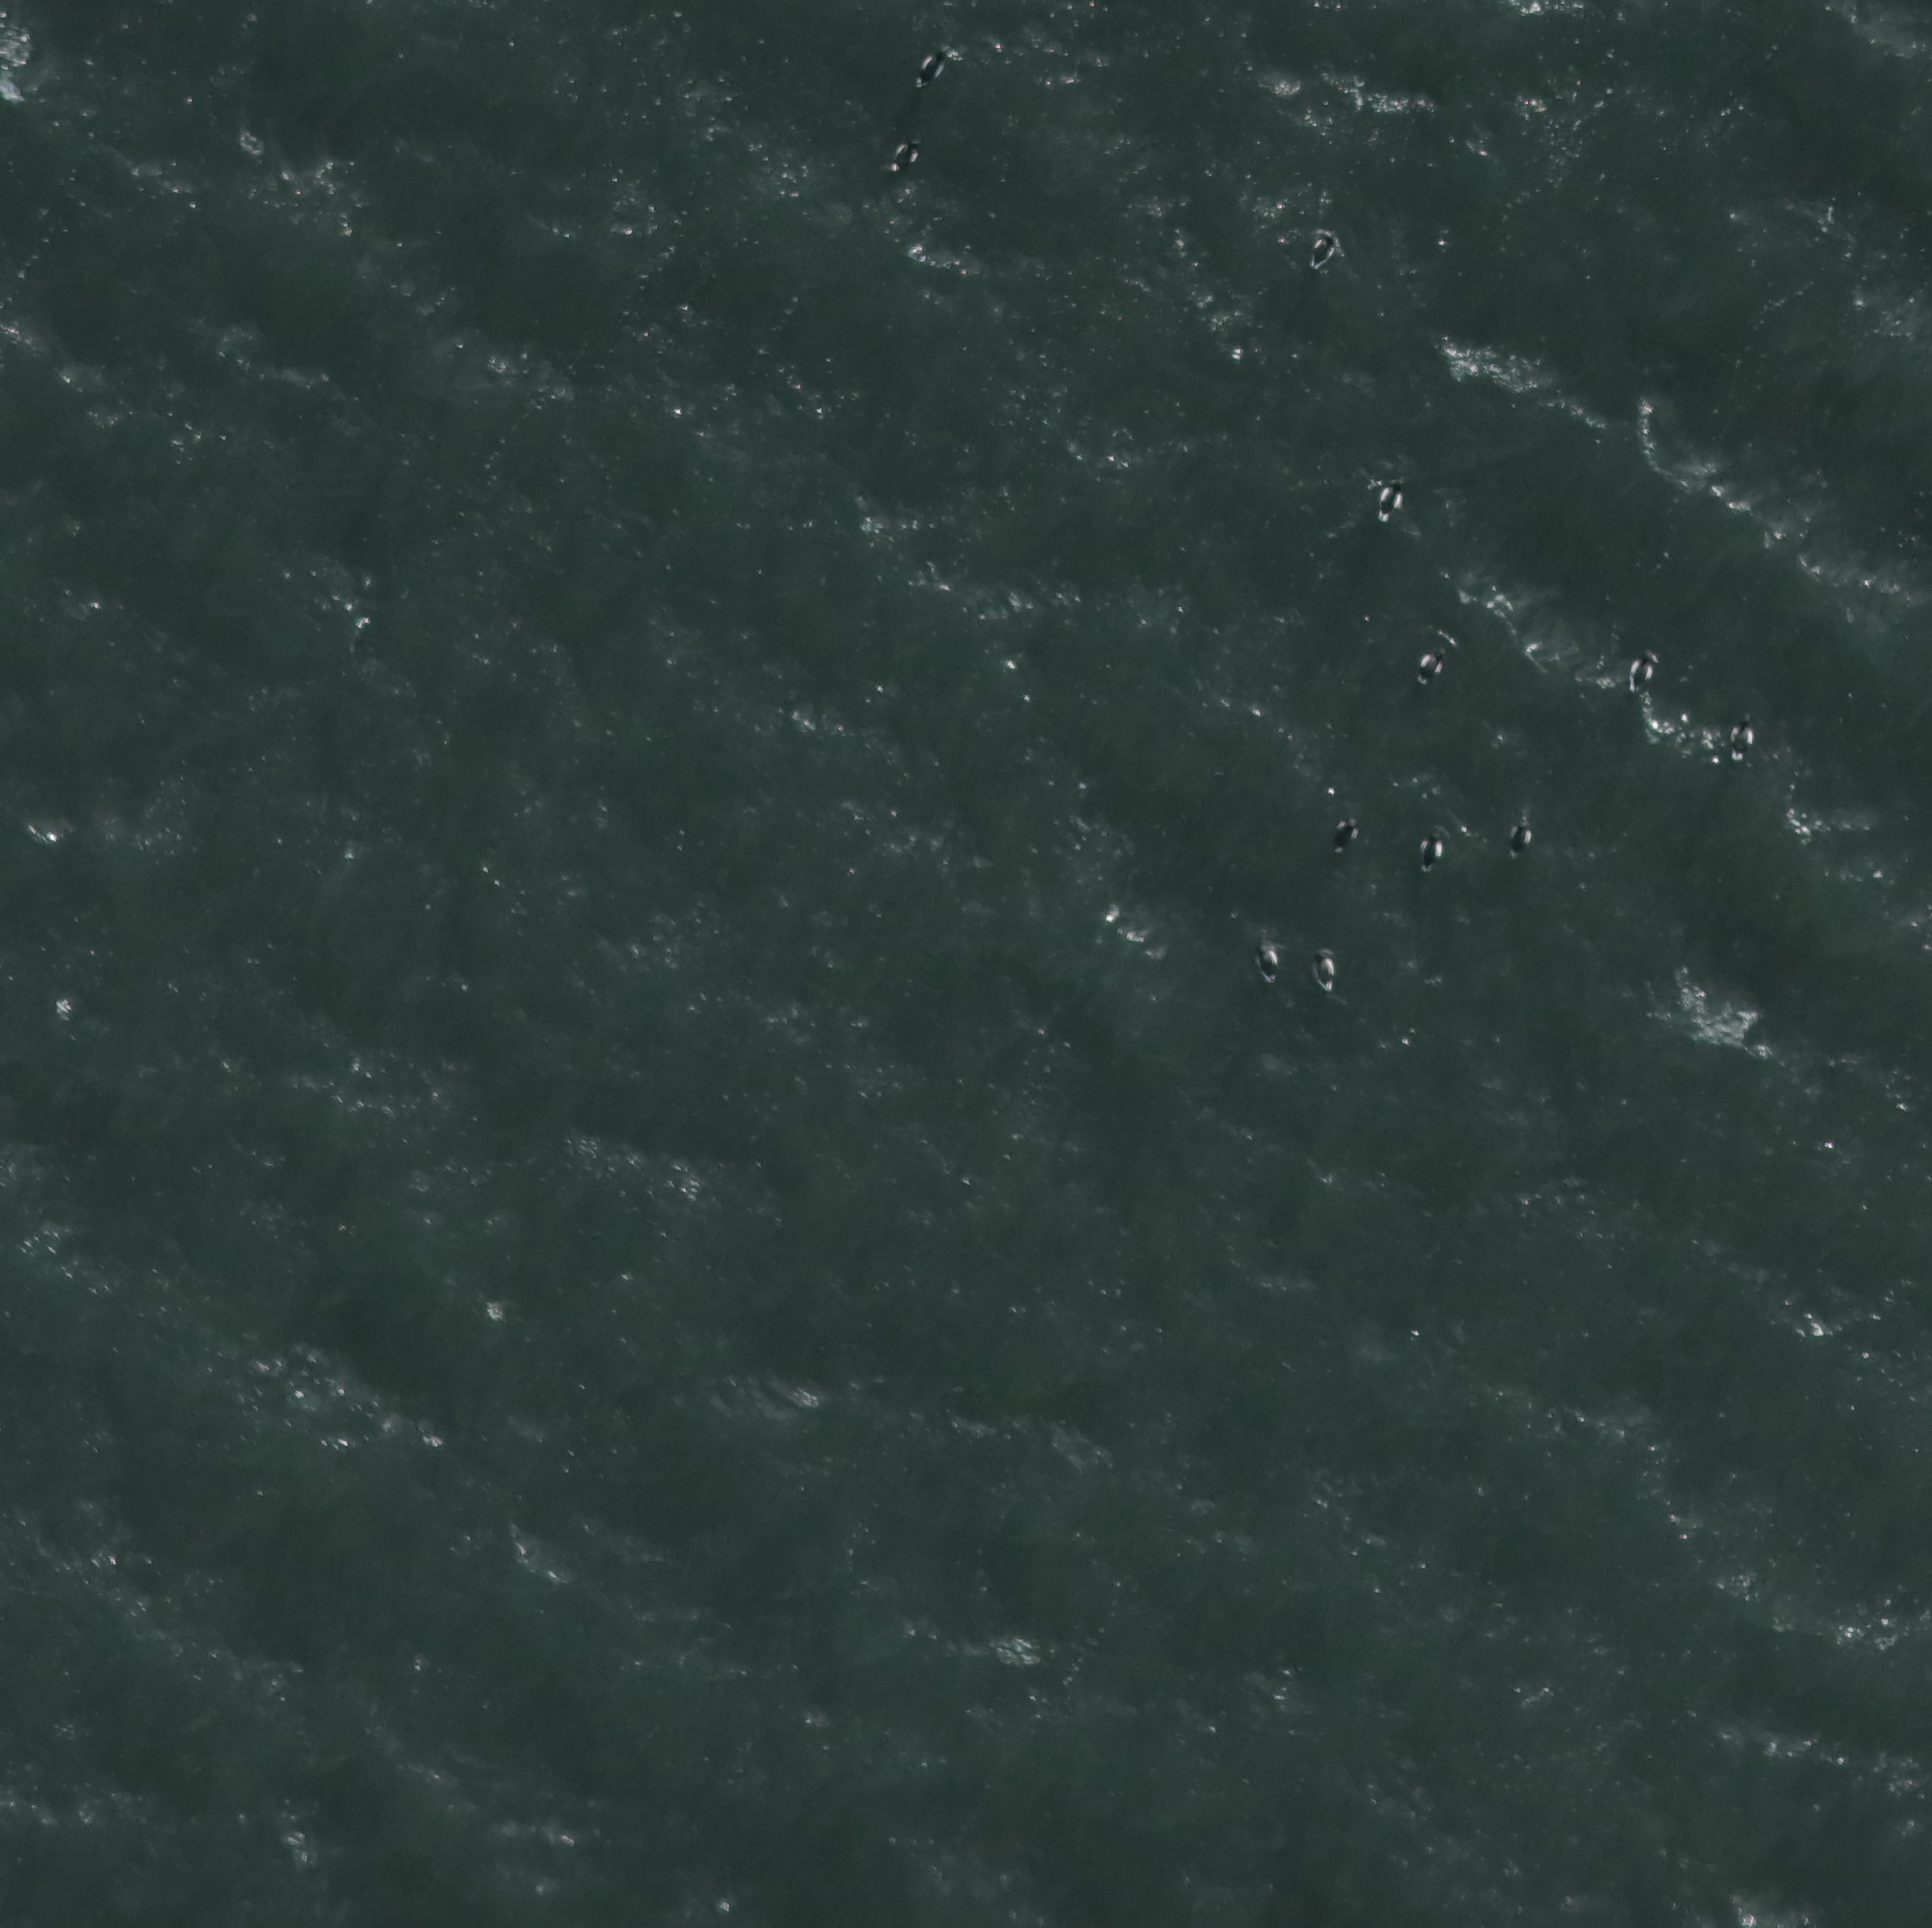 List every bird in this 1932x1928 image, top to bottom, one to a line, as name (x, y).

brant (934, 66)
brant (904, 156)
brant (1324, 251)
brant (1386, 499)
brant (1430, 666)
brant (1642, 673)
brant (1740, 737)
brant (1346, 834)
brant (1520, 834)
brant (1428, 850)
brant (1266, 960)
brant (1323, 971)